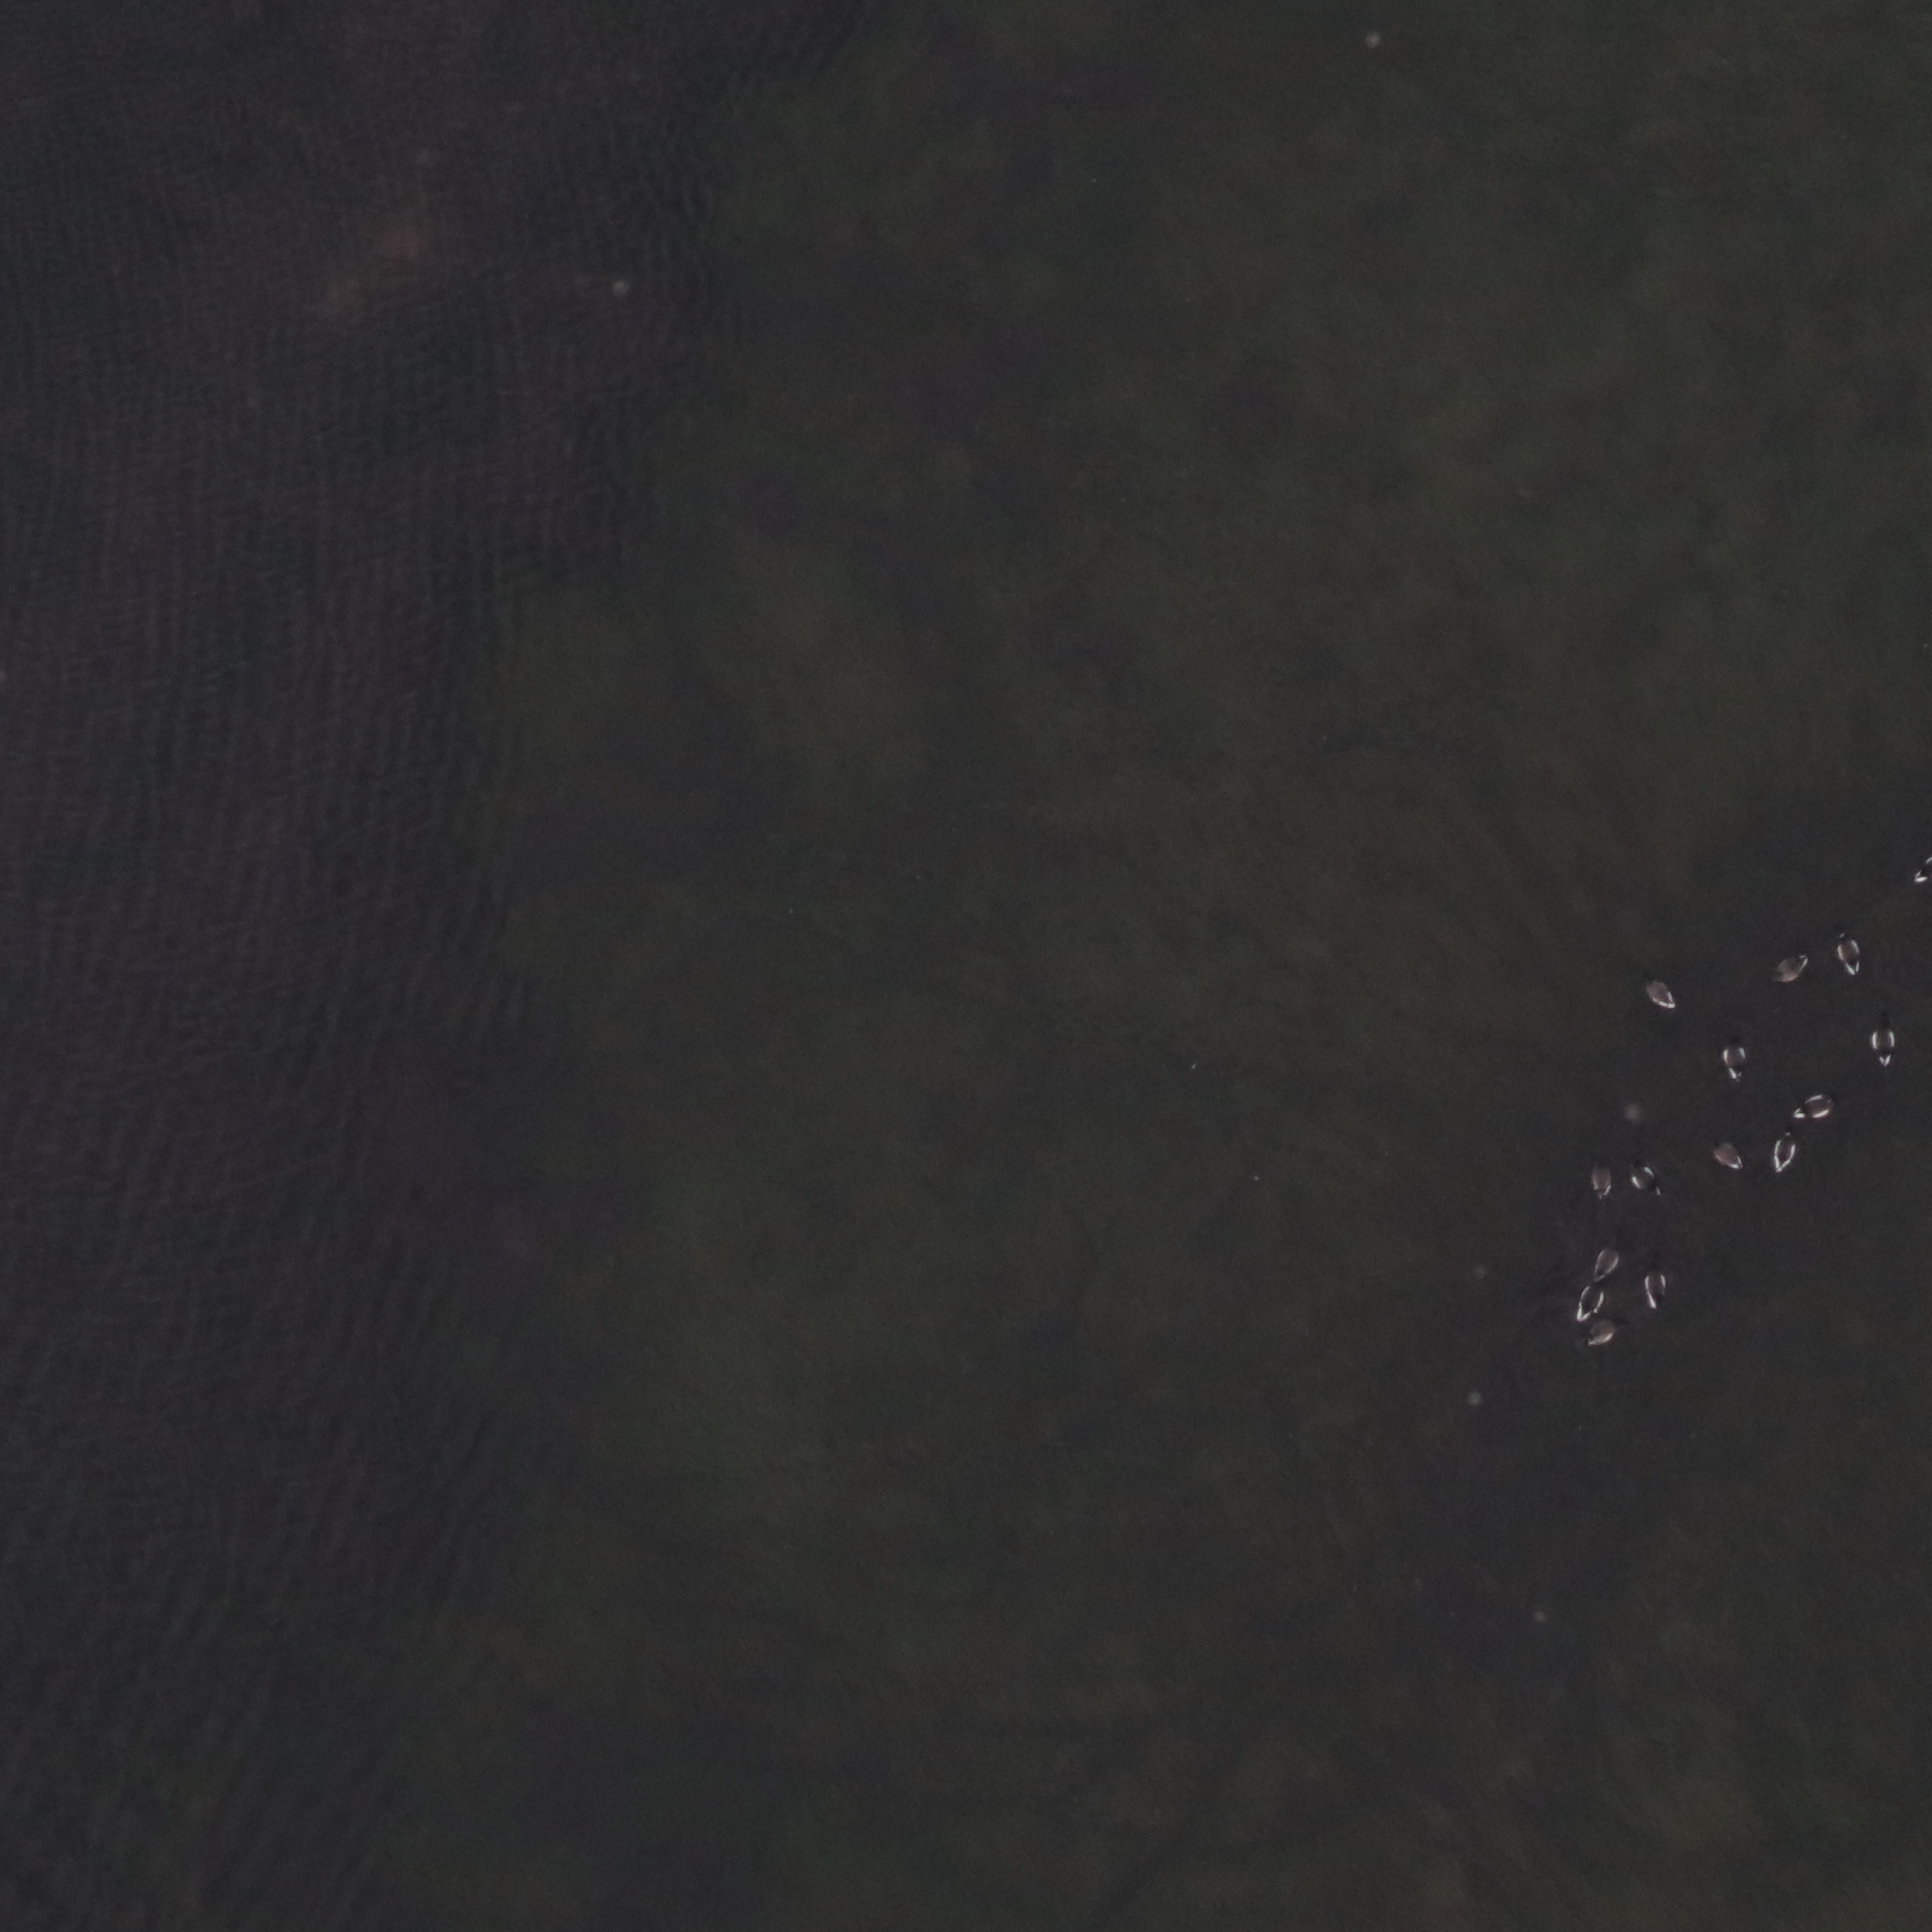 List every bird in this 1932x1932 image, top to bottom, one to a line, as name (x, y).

brant (1849, 952)
brant (1790, 970)
brant (1660, 993)
brant (1885, 1044)
brant (1735, 1061)
brant (1815, 1106)
brant (1784, 1153)
brant (1727, 1155)
brant (1645, 1180)
brant (1601, 1181)
brant (1607, 1261)
brant (1655, 1287)
brant (1595, 1303)
brant (1600, 1329)